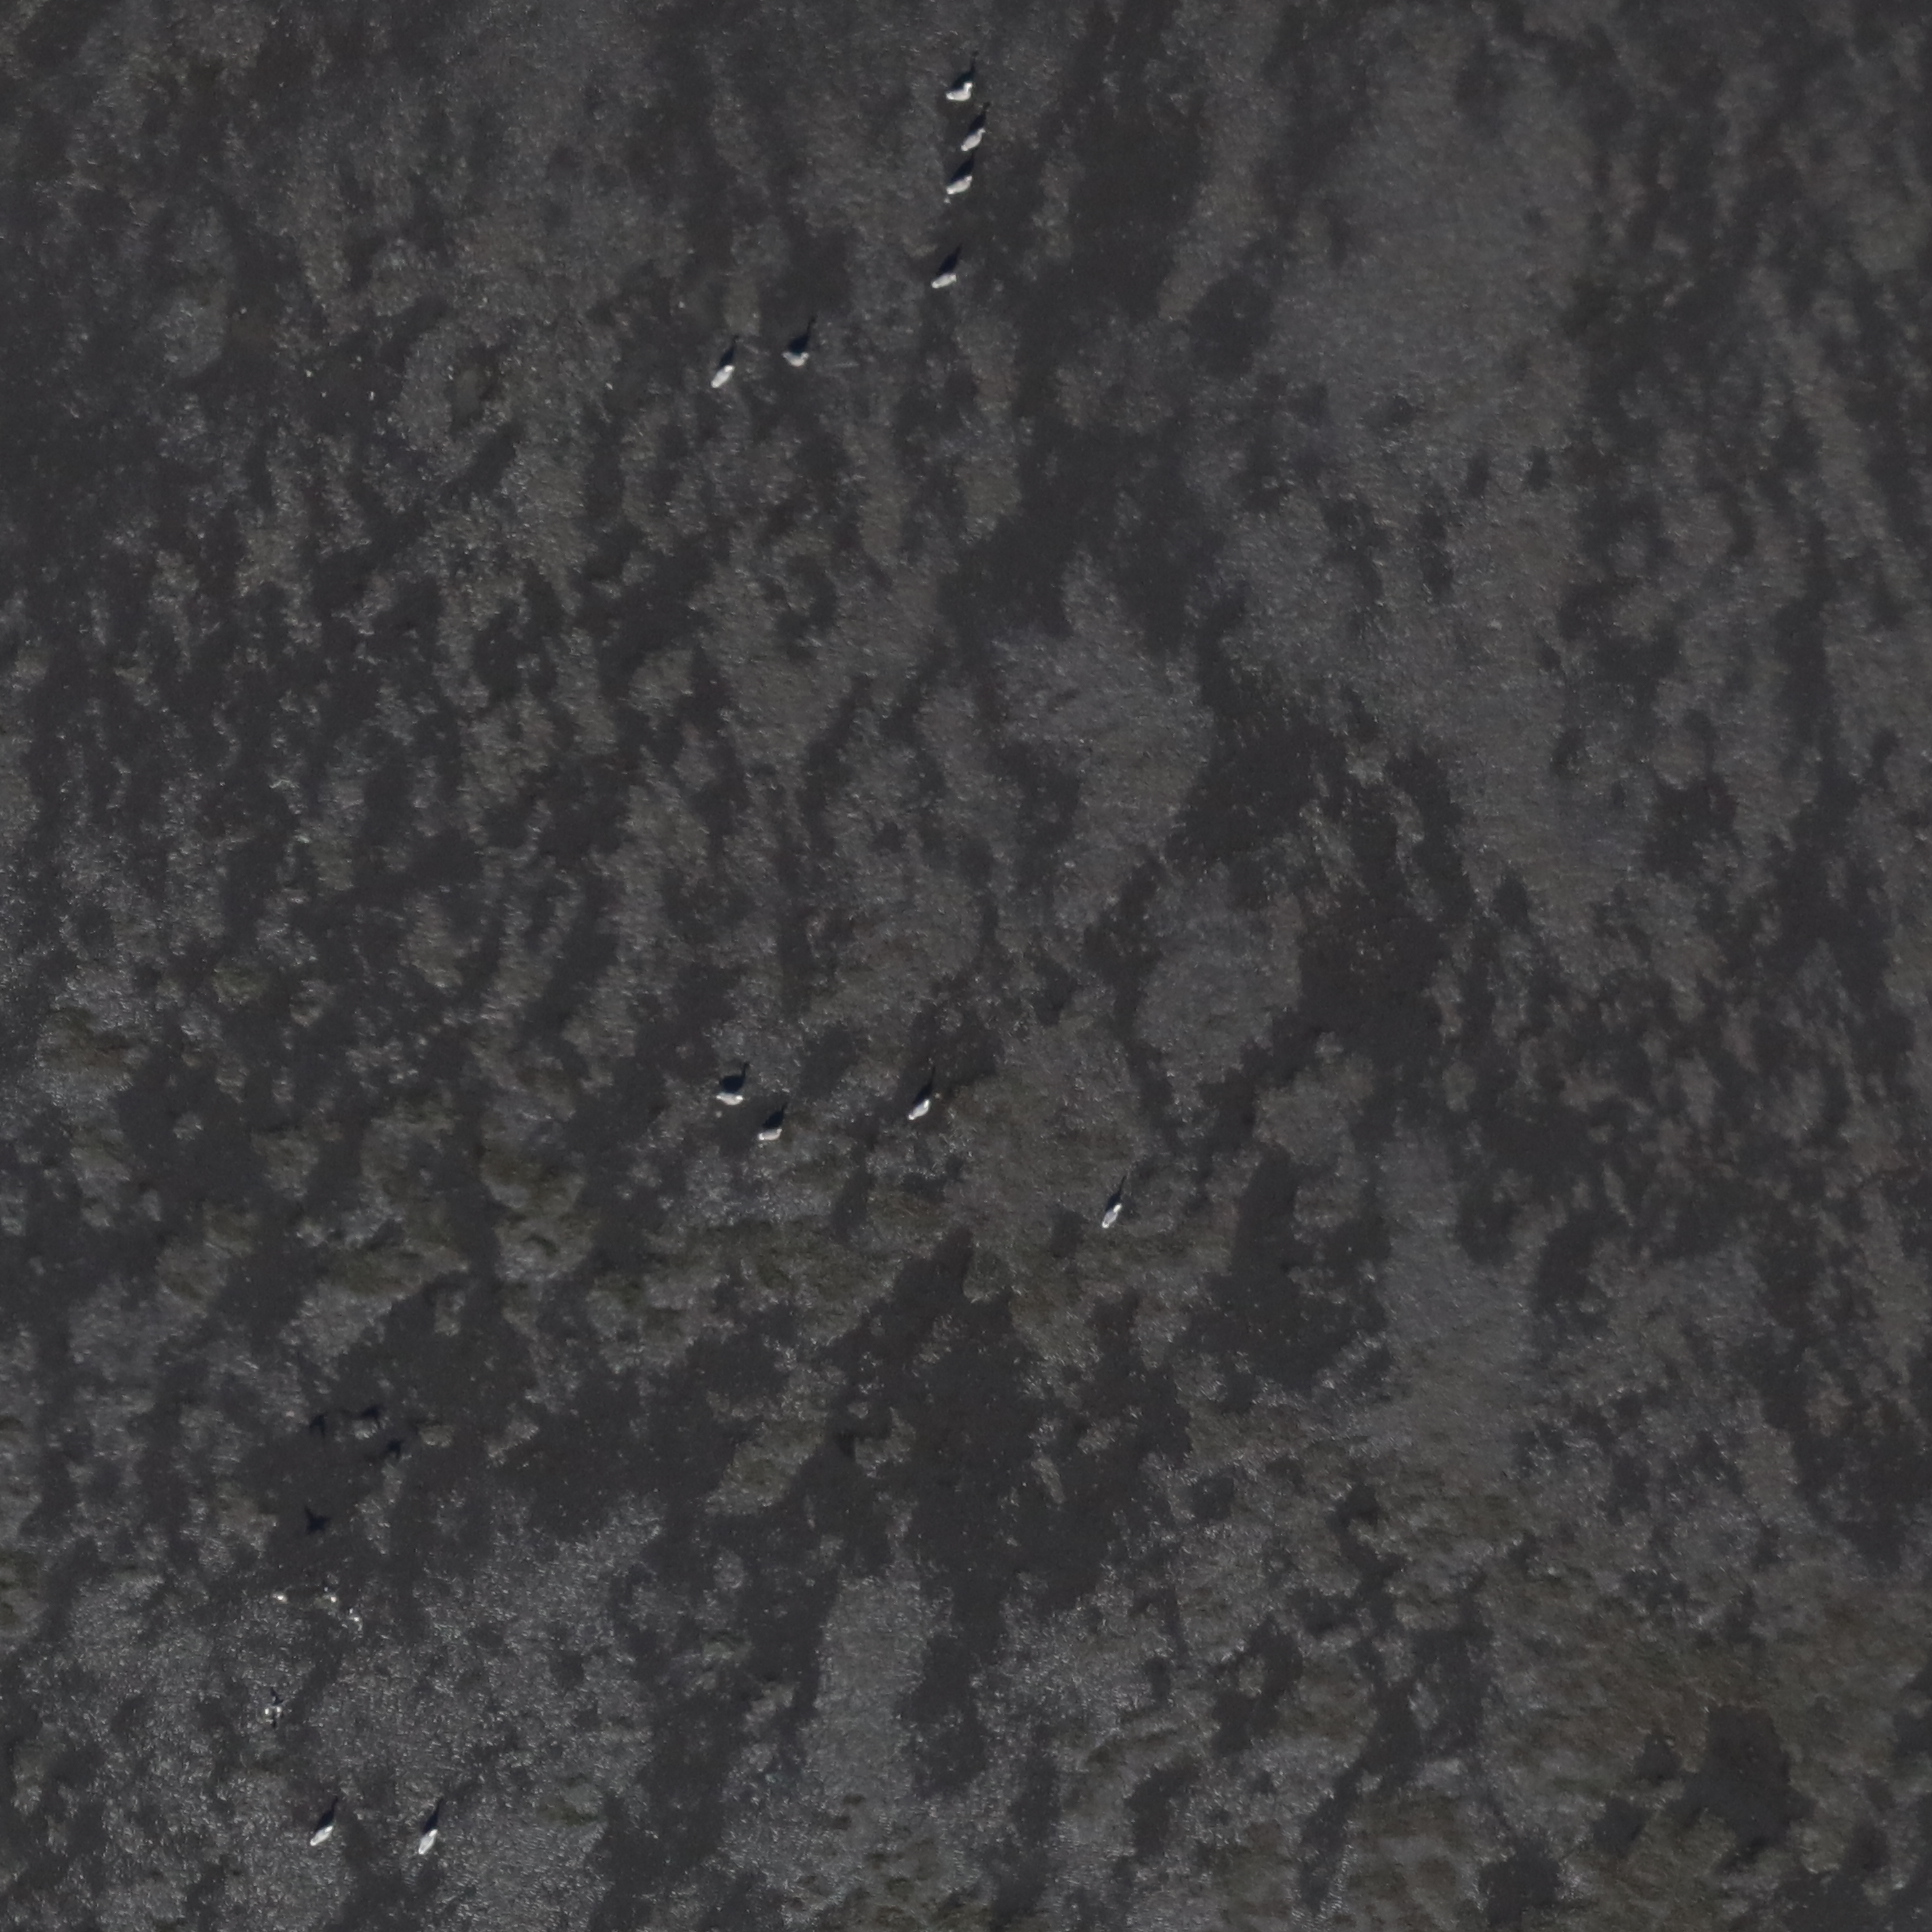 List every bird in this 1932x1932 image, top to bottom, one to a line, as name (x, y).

emperor goose (960, 90)
emperor goose (970, 142)
emperor goose (960, 187)
emperor goose (949, 279)
emperor goose (797, 358)
emperor goose (718, 374)
emperor goose (731, 1097)
emperor goose (923, 1107)
emperor goose (772, 1135)
emperor goose (1114, 1218)
emperor goose (280, 1595)
emperor goose (331, 1598)
emperor goose (359, 1620)
emperor goose (277, 1709)
emperor goose (322, 1837)
emperor goose (428, 1842)